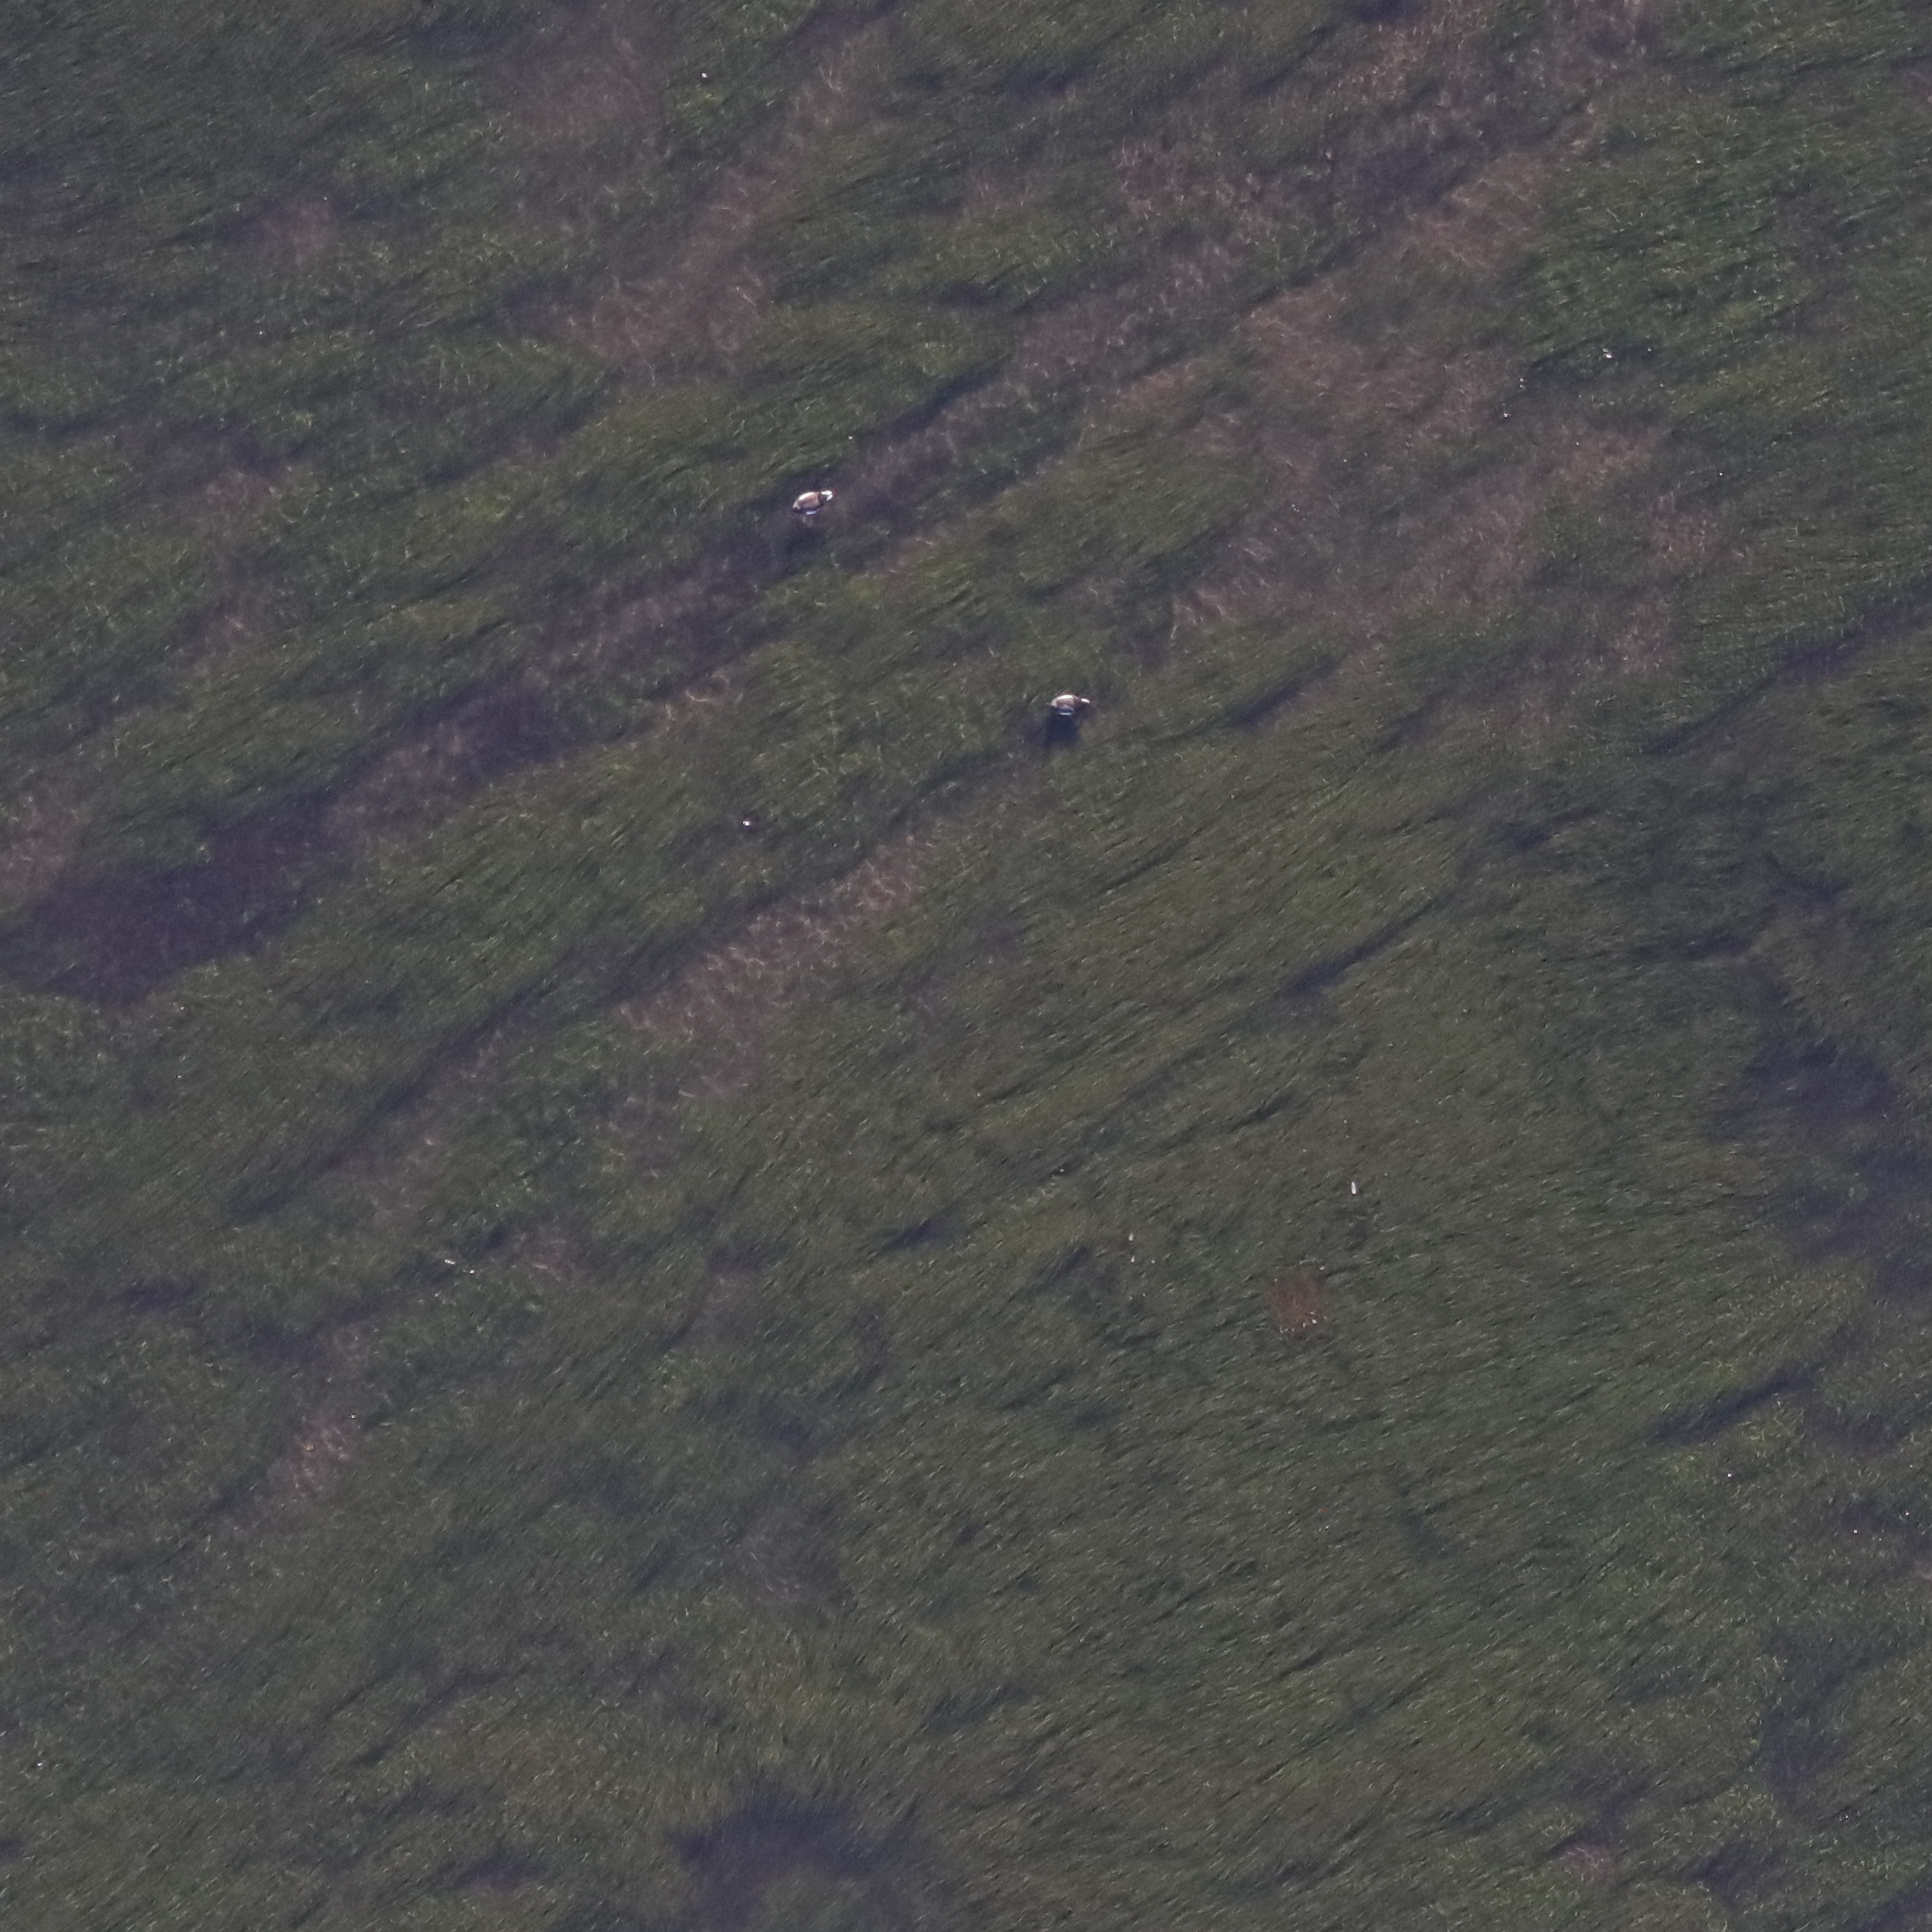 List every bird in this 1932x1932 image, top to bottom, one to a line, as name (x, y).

brant (815, 503)
brant (1067, 705)